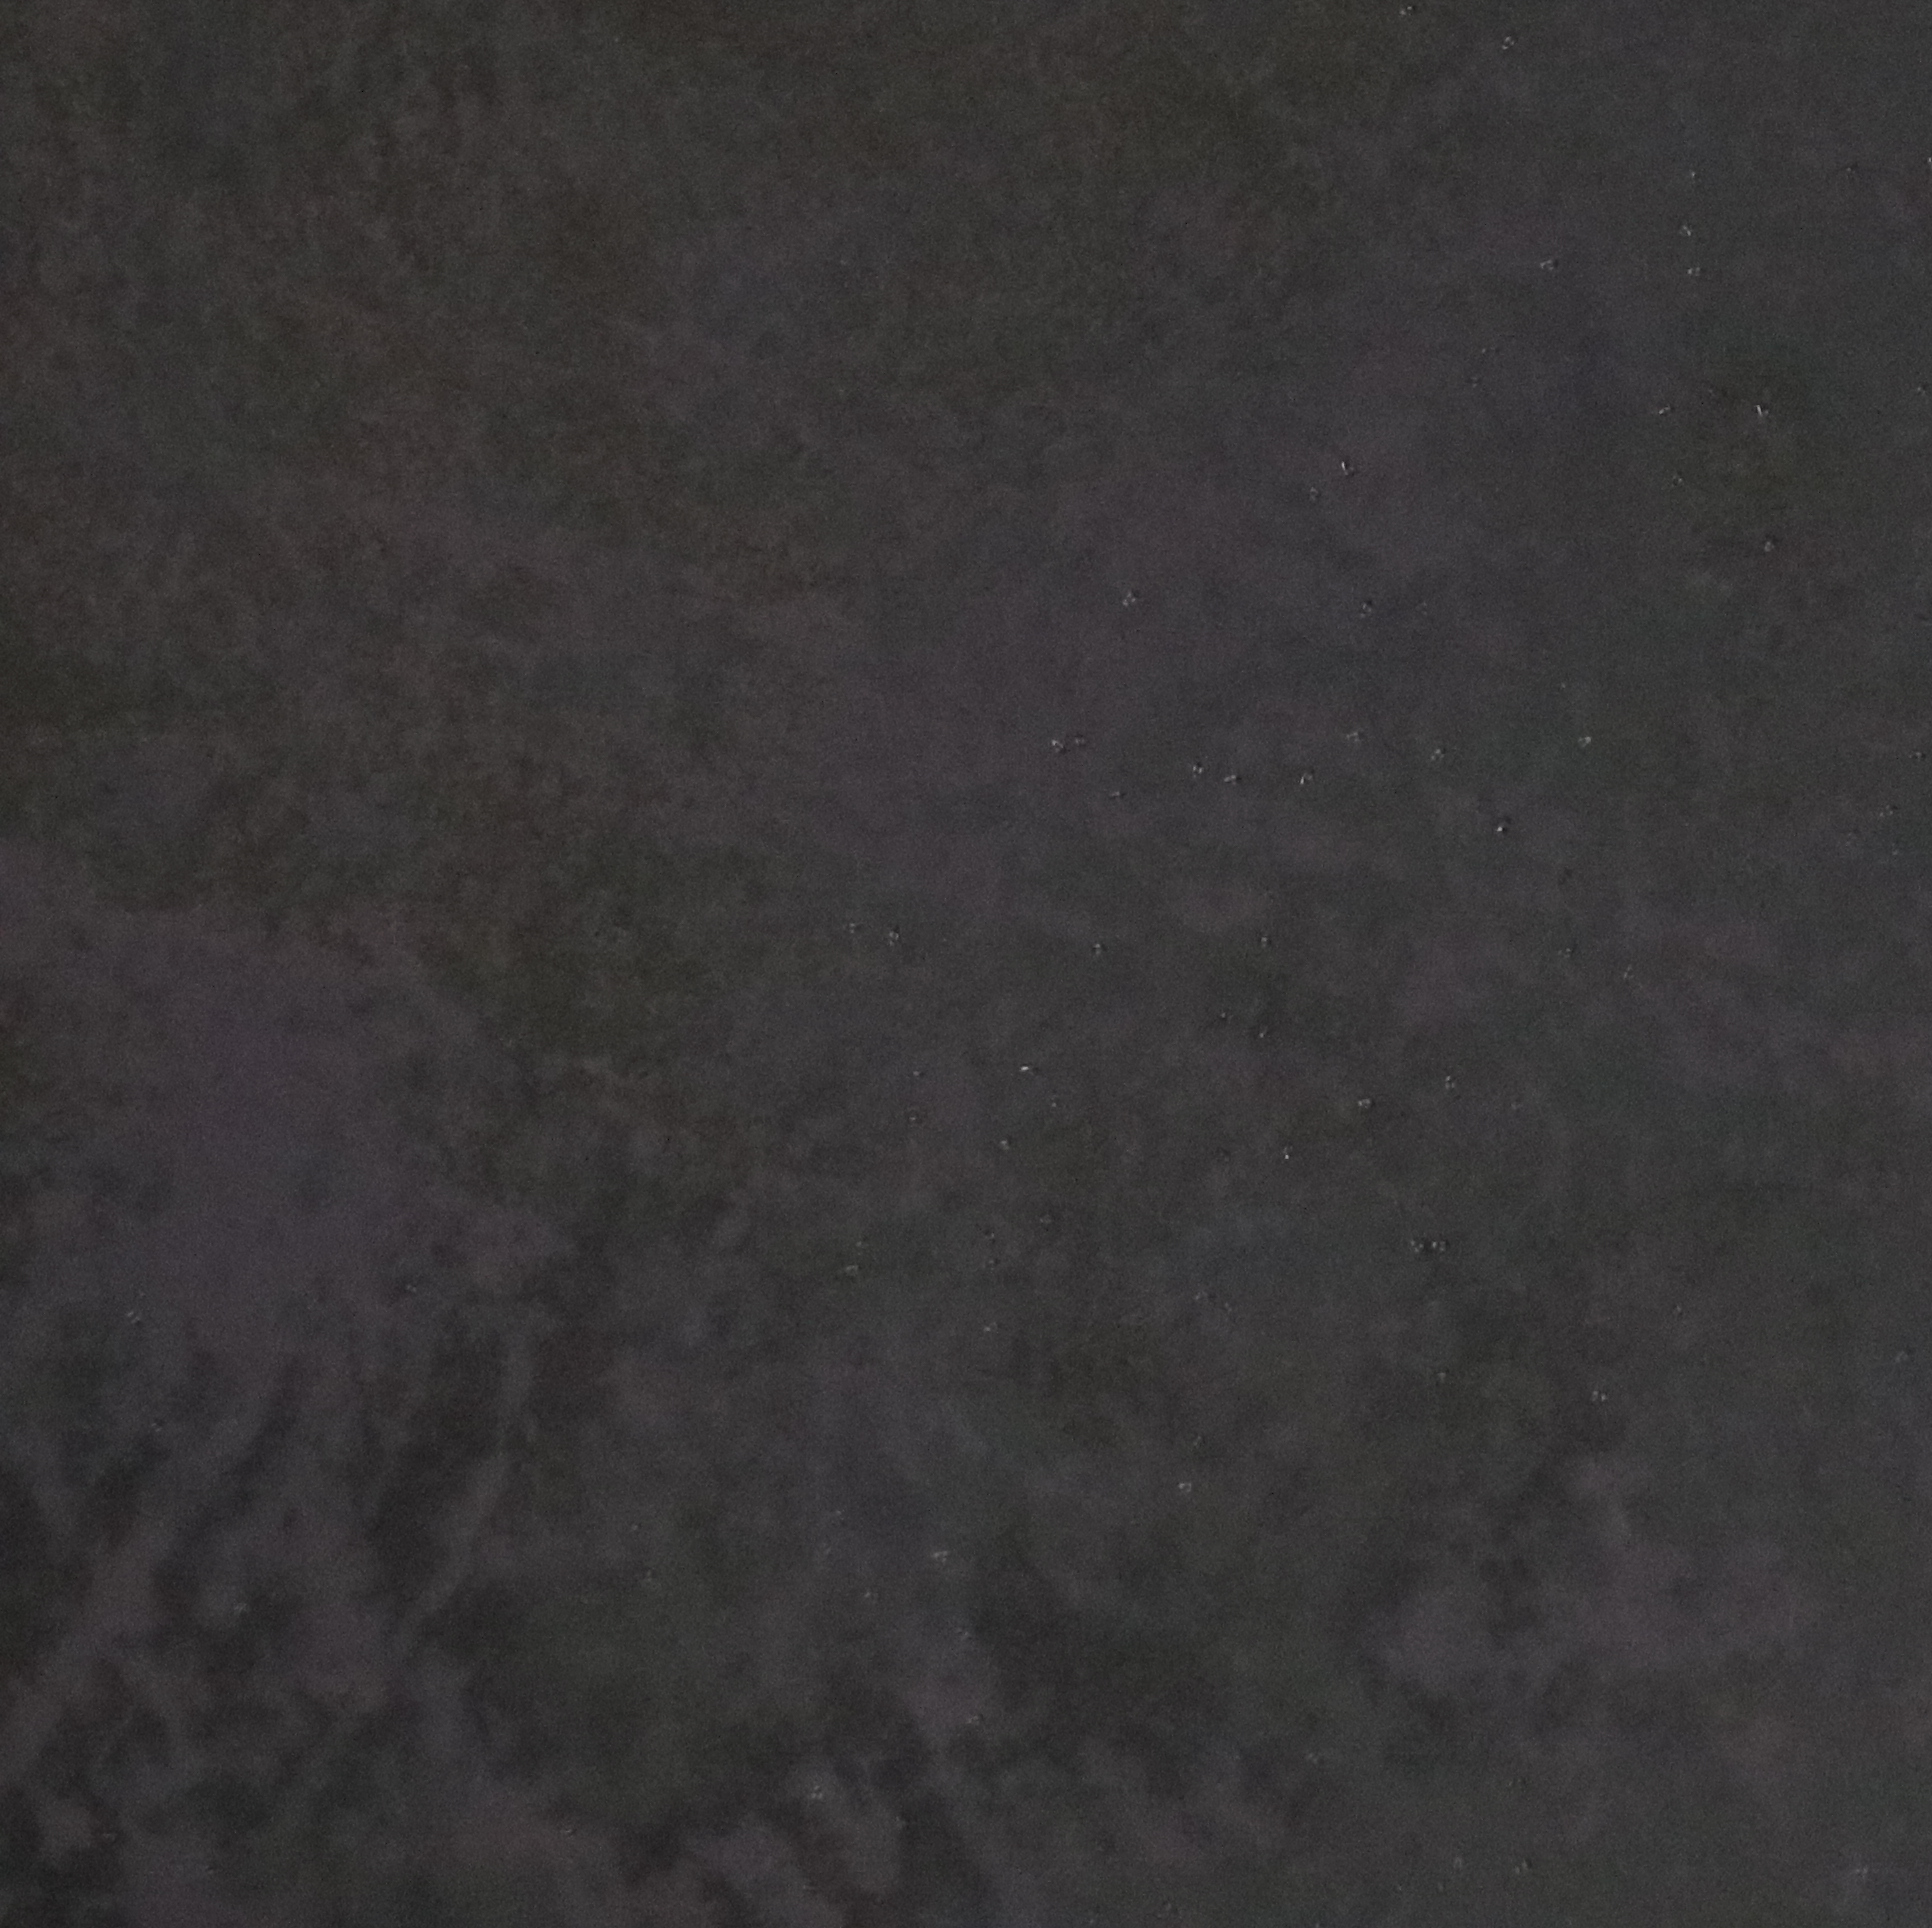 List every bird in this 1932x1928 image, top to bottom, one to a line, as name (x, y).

brant (1408, 10)
brant (1506, 43)
brant (1928, 160)
brant (1850, 168)
brant (1687, 179)
brant (1683, 227)
brant (1548, 267)
brant (1693, 268)
brant (1490, 353)
brant (1475, 382)
brant (1921, 395)
brant (1670, 412)
brant (1760, 413)
brant (1346, 463)
brant (1669, 487)
brant (1309, 501)
brant (1769, 538)
brant (1131, 598)
brant (1358, 602)
brant (1432, 615)
brant (1564, 692)
brant (1072, 740)
brant (1359, 741)
brant (1054, 744)
brant (1578, 746)
brant (1439, 753)
brant (1911, 753)
brant (1192, 776)
brant (1311, 783)
brant (1233, 790)
brant (1113, 795)
brant (1902, 806)
brant (1513, 824)
brant (1853, 840)
brant (1896, 852)
brant (1568, 869)
brant (847, 928)
brant (1564, 939)
brant (1260, 942)
brant (897, 945)
brant (1097, 952)
brant (1626, 976)
brant (1223, 1016)
brant (1260, 1037)
brant (1031, 1063)
brant (925, 1073)
brant (1446, 1089)
brant (1372, 1102)
brant (1050, 1107)
brant (1518, 1109)
brant (921, 1120)
brant (1006, 1142)
brant (1282, 1153)
brant (1222, 1155)
brant (1047, 1219)
brant (867, 1241)
brant (992, 1241)
brant (1438, 1247)
brant (1409, 1251)
brant (992, 1265)
brant (858, 1268)
brant (412, 1291)
brant (1200, 1292)
brant (314, 1307)
brant (1681, 1309)
brant (1225, 1312)
brant (144, 1317)
brant (988, 1326)
brant (1899, 1353)
brant (1449, 1373)
brant (1611, 1398)
brant (159, 1428)
brant (1198, 1440)
brant (1178, 1487)
brant (835, 1519)
brant (630, 1532)
brant (823, 1551)
brant (938, 1560)
brant (643, 1574)
brant (873, 1597)
brant (230, 1615)
brant (967, 1643)
brant (971, 1729)
brant (1317, 1754)
brant (1517, 1788)
brant (810, 1793)
brant (896, 1822)
brant (565, 1828)
brant (105, 1834)
brant (1525, 1860)
brant (221, 1865)
brant (1460, 1865)
brant (1862, 1875)
brant (810, 1882)
brant (1170, 1908)